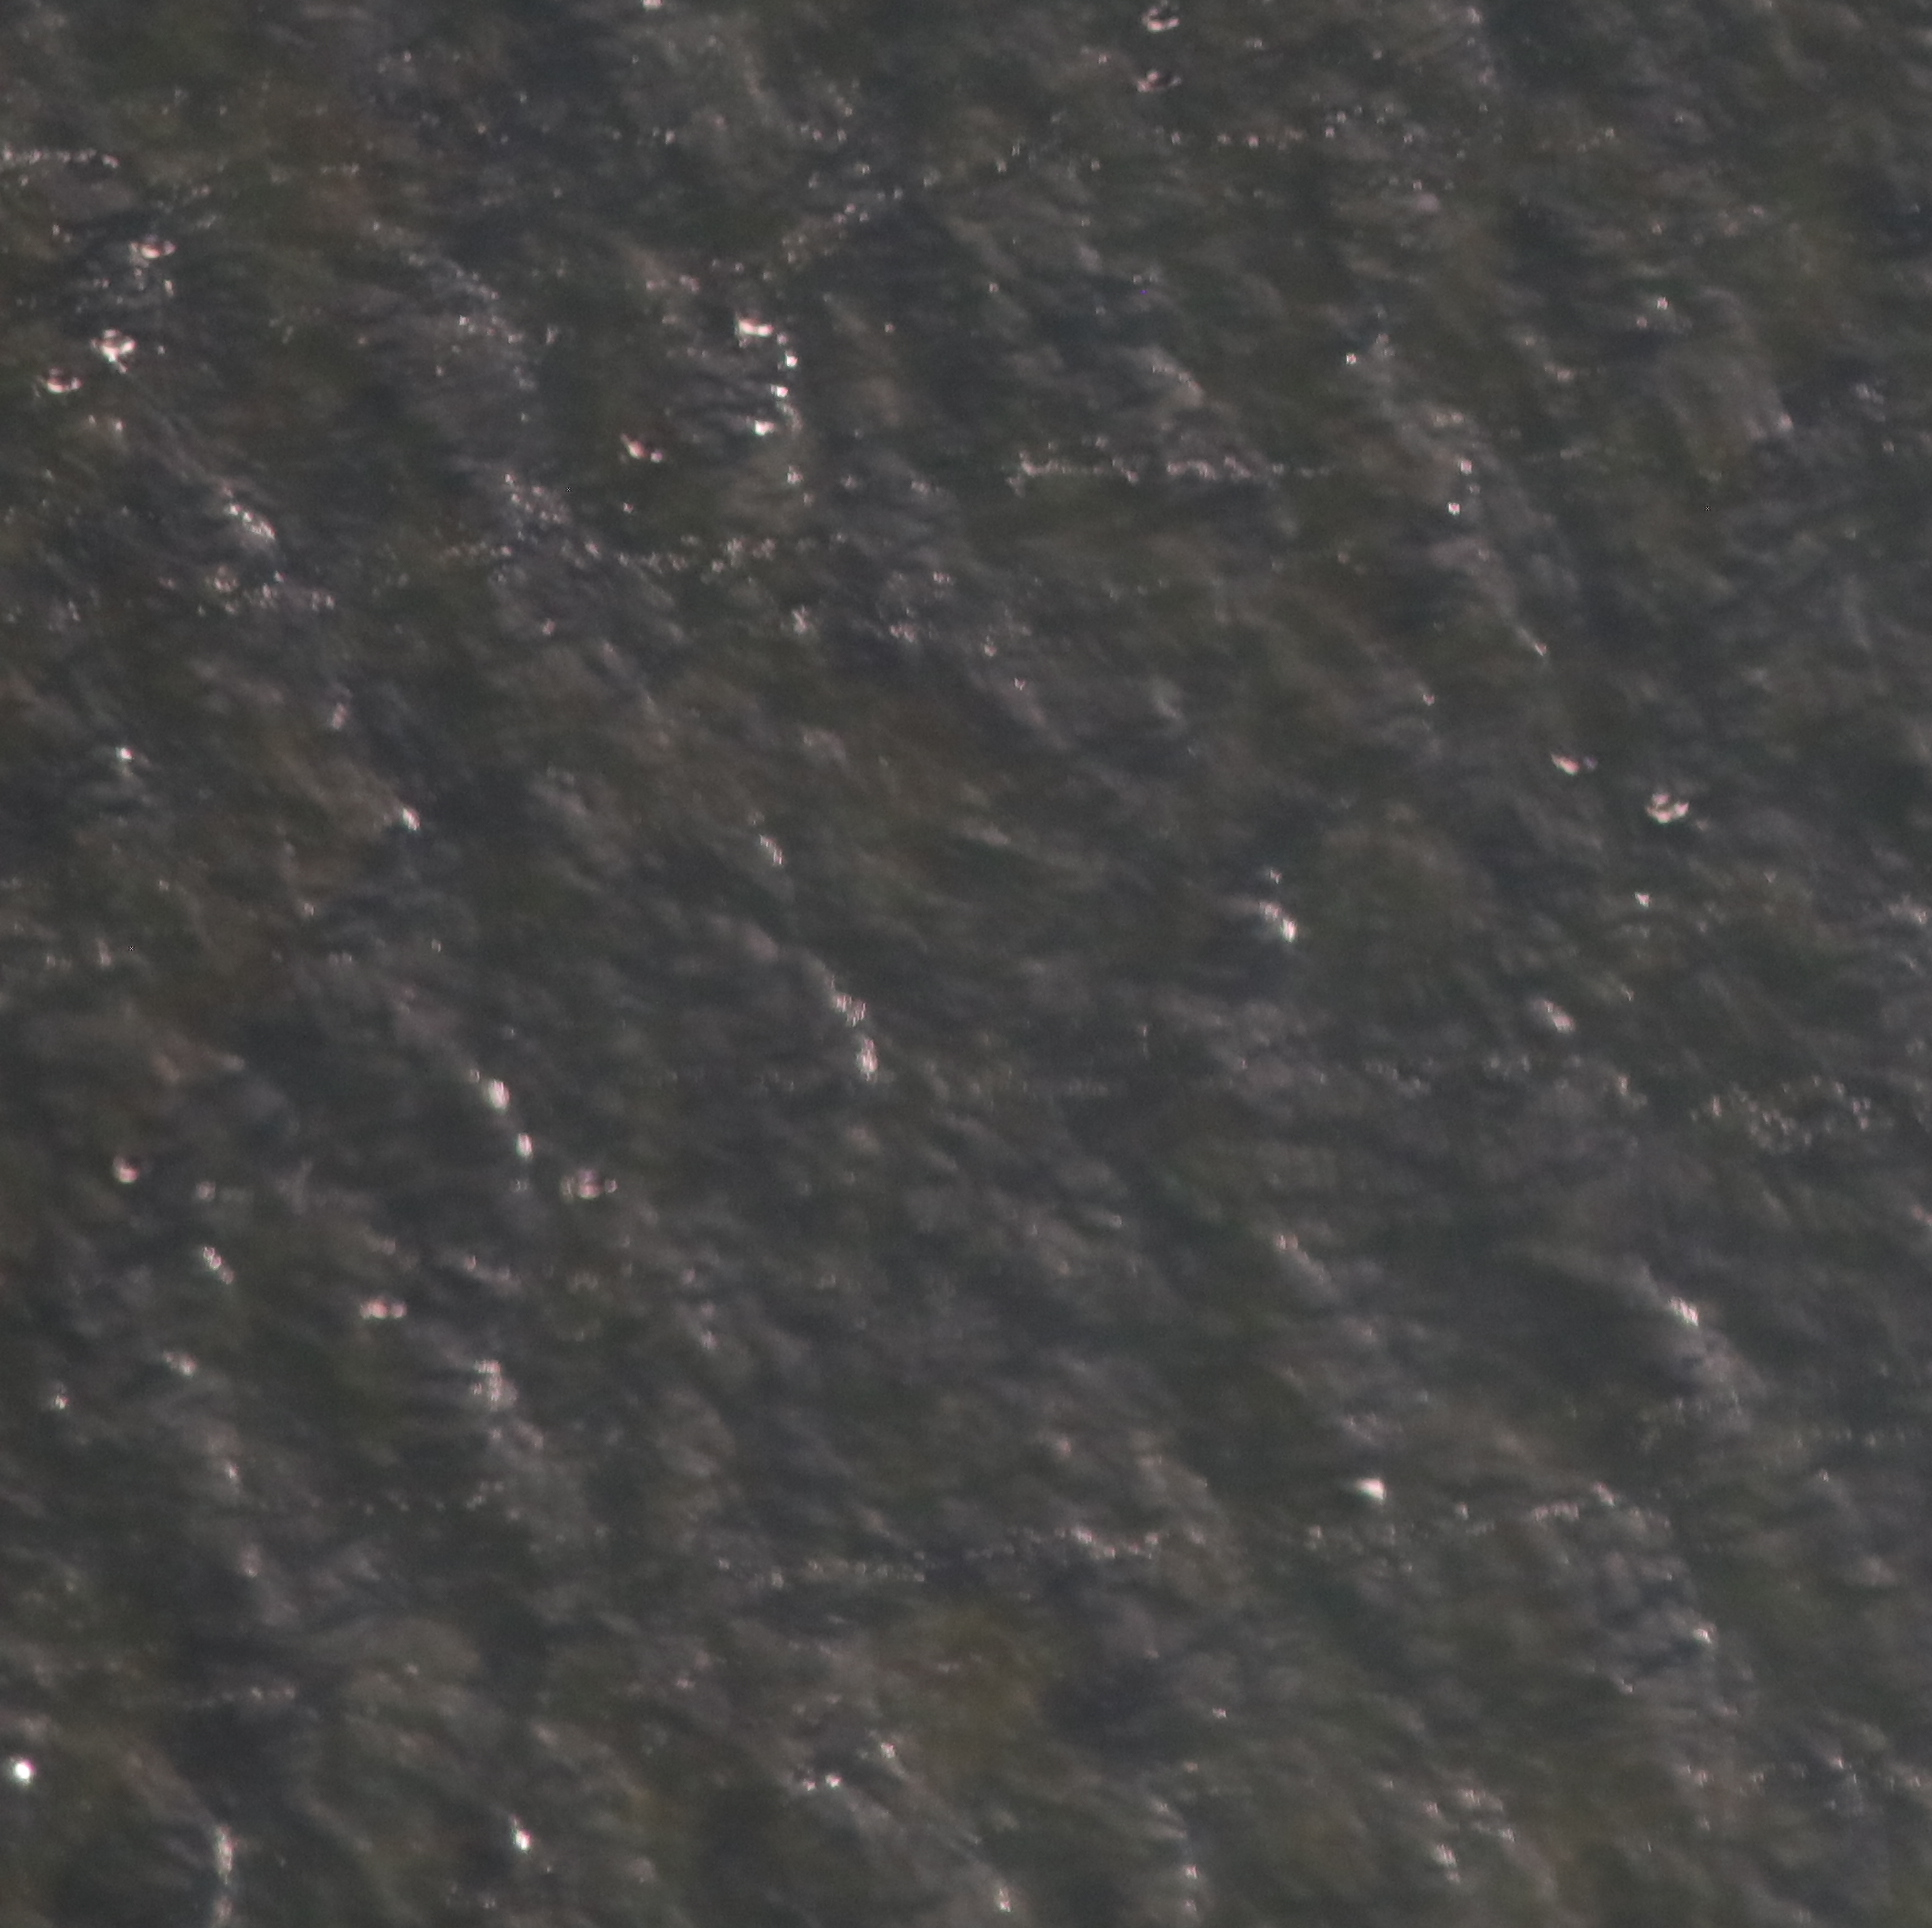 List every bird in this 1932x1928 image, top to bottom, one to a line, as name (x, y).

brant (1165, 16)
brant (1158, 76)
brant (150, 243)
brant (752, 320)
brant (113, 343)
brant (62, 378)
brant (643, 448)
brant (1576, 763)
brant (1664, 809)
brant (588, 1187)
brant (385, 1305)